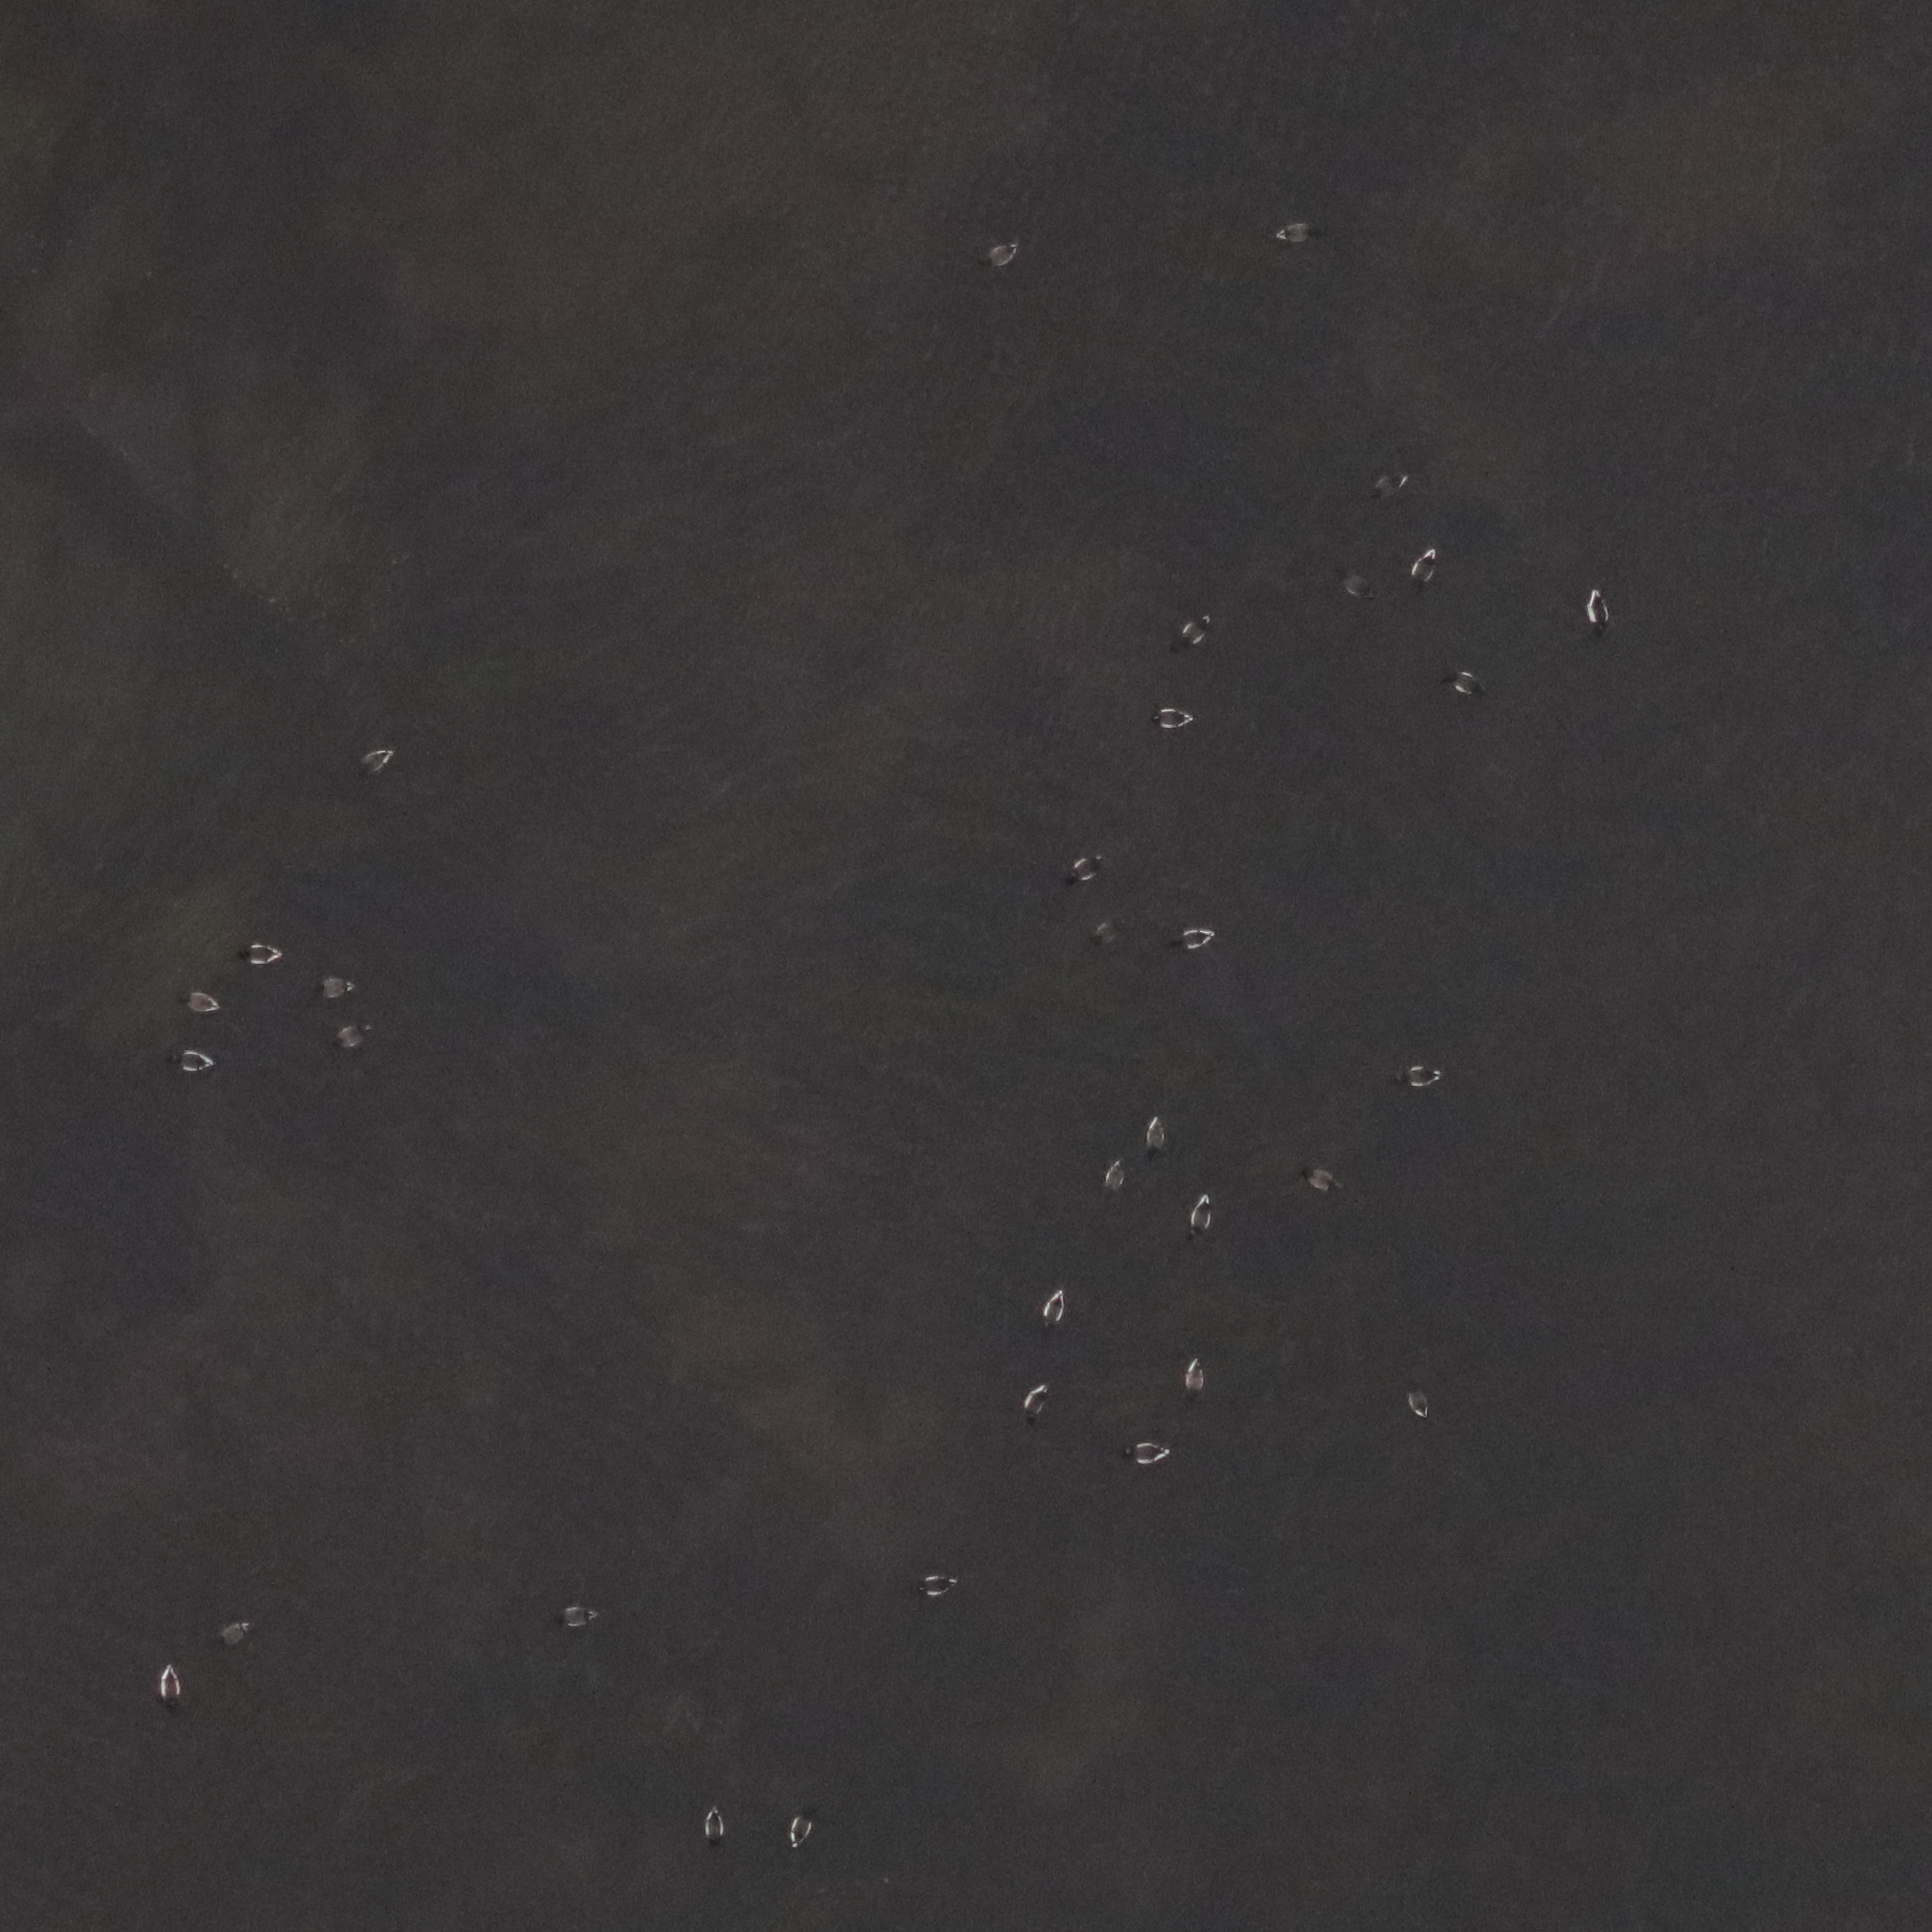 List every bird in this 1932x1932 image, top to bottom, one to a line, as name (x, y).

brant (1297, 233)
brant (1000, 256)
brant (1388, 486)
brant (1423, 569)
brant (1357, 585)
brant (1597, 612)
brant (1193, 631)
brant (1463, 683)
brant (1171, 718)
brant (374, 761)
brant (1086, 869)
brant (1104, 932)
brant (1192, 939)
brant (260, 955)
brant (335, 988)
brant (199, 1003)
brant (351, 1037)
brant (191, 1061)
brant (1420, 1077)
brant (1154, 1136)
brant (1114, 1178)
other bird (1325, 1179)
brant (1200, 1218)
brant (1053, 1310)
brant (1193, 1379)
brant (1416, 1402)
brant (1035, 1403)
brant (1146, 1454)
brant (937, 1585)
brant (576, 1618)
brant (231, 1635)
brant (170, 1687)
brant (715, 1826)
brant (800, 1830)